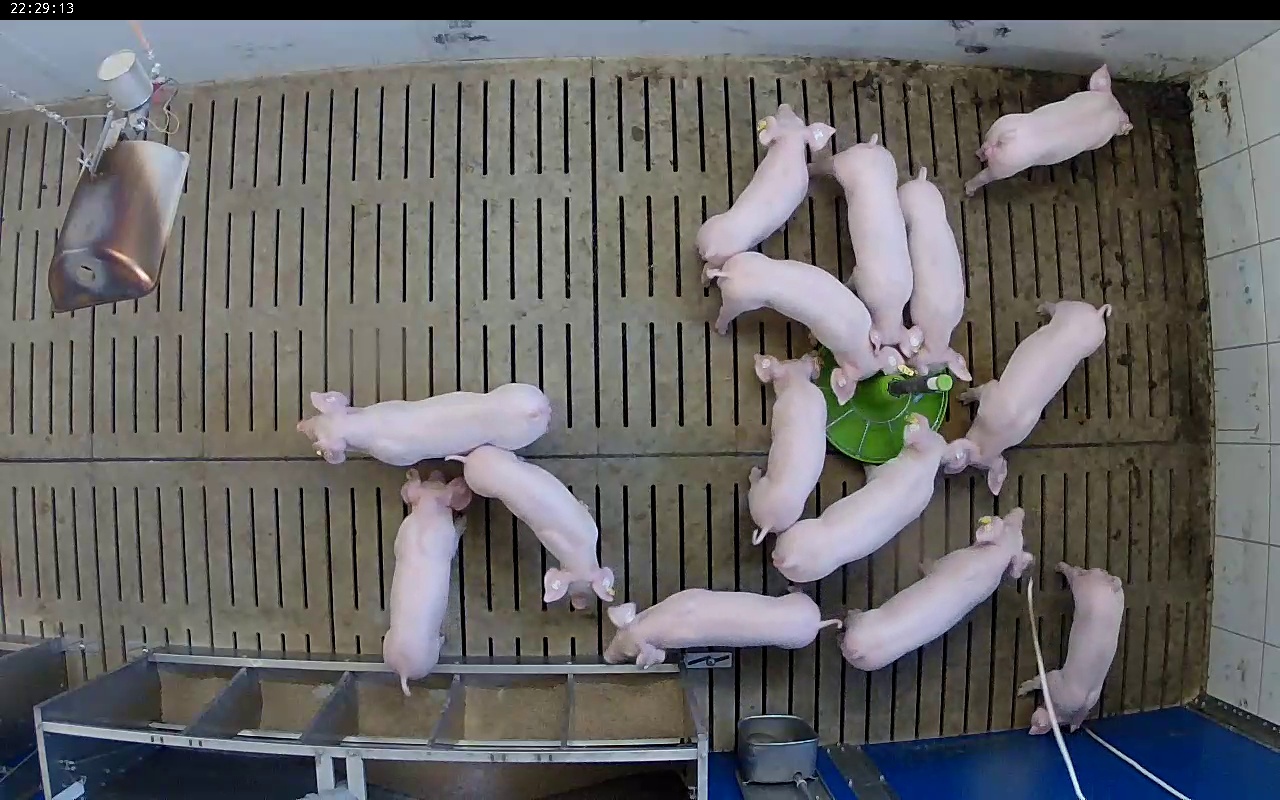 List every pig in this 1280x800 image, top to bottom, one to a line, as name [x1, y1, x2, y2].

pig [964, 63, 1132, 198]
pig [694, 104, 838, 284]
pig [808, 134, 926, 359]
pig [899, 166, 973, 382]
pig [705, 252, 904, 406]
pig [945, 297, 1114, 498]
pig [748, 352, 828, 548]
pig [298, 381, 553, 466]
pig [771, 413, 971, 583]
pig [444, 444, 615, 613]
pig [381, 467, 472, 702]
pig [840, 507, 1034, 674]
pig [1015, 560, 1124, 742]
pig [603, 589, 844, 672]